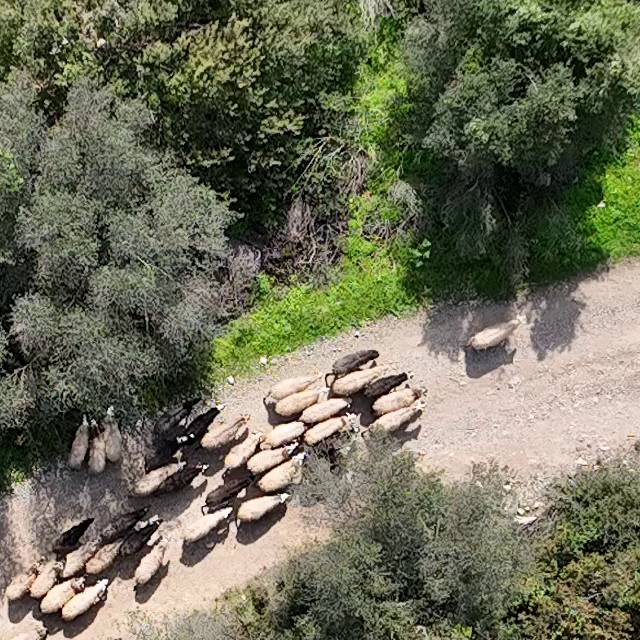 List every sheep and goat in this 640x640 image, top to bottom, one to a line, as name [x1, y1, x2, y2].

sheep [472, 315, 526, 351]
sheep [331, 349, 378, 375]
sheep [331, 365, 384, 395]
sheep [364, 371, 413, 397]
sheep [270, 372, 323, 399]
sheep [372, 386, 427, 415]
sheep [275, 388, 329, 416]
sheep [154, 397, 202, 435]
sheep [298, 397, 352, 423]
sheep [368, 401, 427, 438]
sheep [186, 404, 225, 447]
sheep [103, 406, 123, 461]
sheep [304, 412, 355, 446]
sheep [65, 413, 89, 471]
sheep [202, 413, 250, 450]
sheep [89, 420, 105, 473]
sheep [264, 422, 311, 446]
sheep [225, 432, 262, 469]
sheep [144, 434, 194, 473]
sheep [246, 442, 298, 473]
sheep [259, 451, 306, 493]
sheep [134, 461, 186, 496]
sheep [165, 463, 210, 492]
sheep [206, 474, 257, 507]
sheep [238, 493, 291, 522]
sheep [102, 505, 151, 540]
sheep [181, 507, 232, 543]
sheep [52, 517, 94, 555]
sheep [118, 519, 162, 557]
sheep [134, 534, 170, 585]
sheep [58, 536, 101, 577]
sheep [86, 536, 127, 574]
sheep [5, 556, 45, 600]
sheep [29, 561, 63, 597]
sheep [39, 576, 84, 613]
sheep [61, 579, 108, 621]
sheep [5, 625, 47, 639]